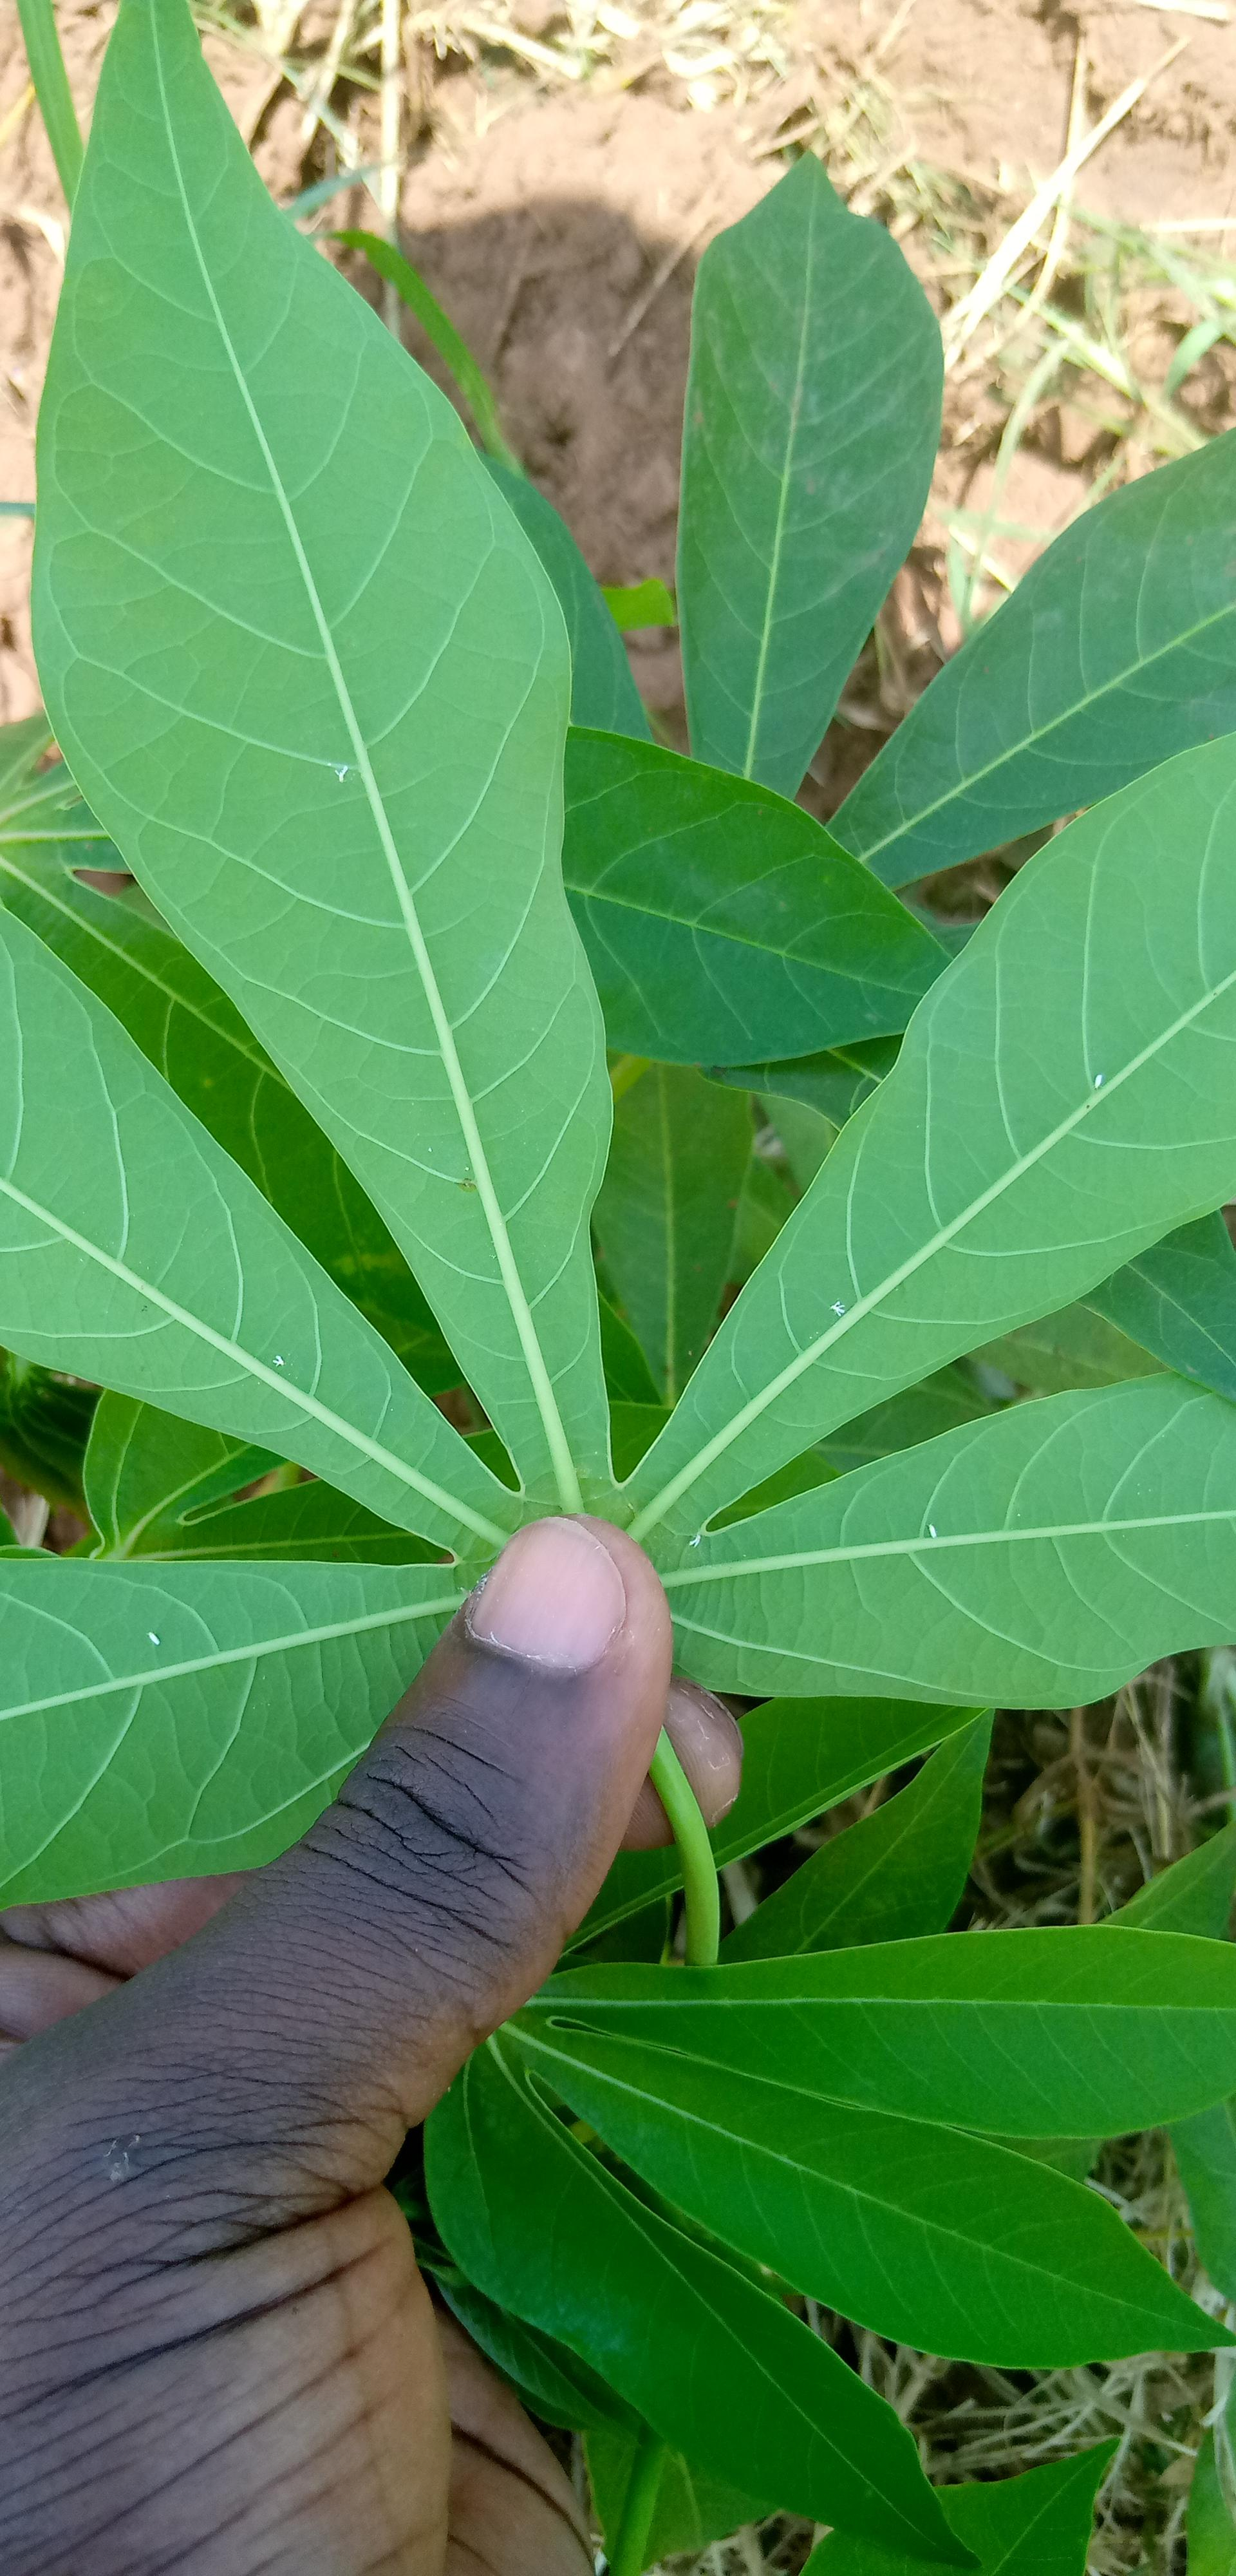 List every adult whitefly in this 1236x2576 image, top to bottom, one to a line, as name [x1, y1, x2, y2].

whitefly [331, 762, 352, 784]
whitefly [1092, 1072, 1106, 1090]
whitefly [829, 1299, 848, 1320]
whitefly [272, 1353, 287, 1368]
whitefly [925, 1520, 939, 1540]
whitefly [687, 1532, 704, 1550]
whitefly [147, 1628, 162, 1647]